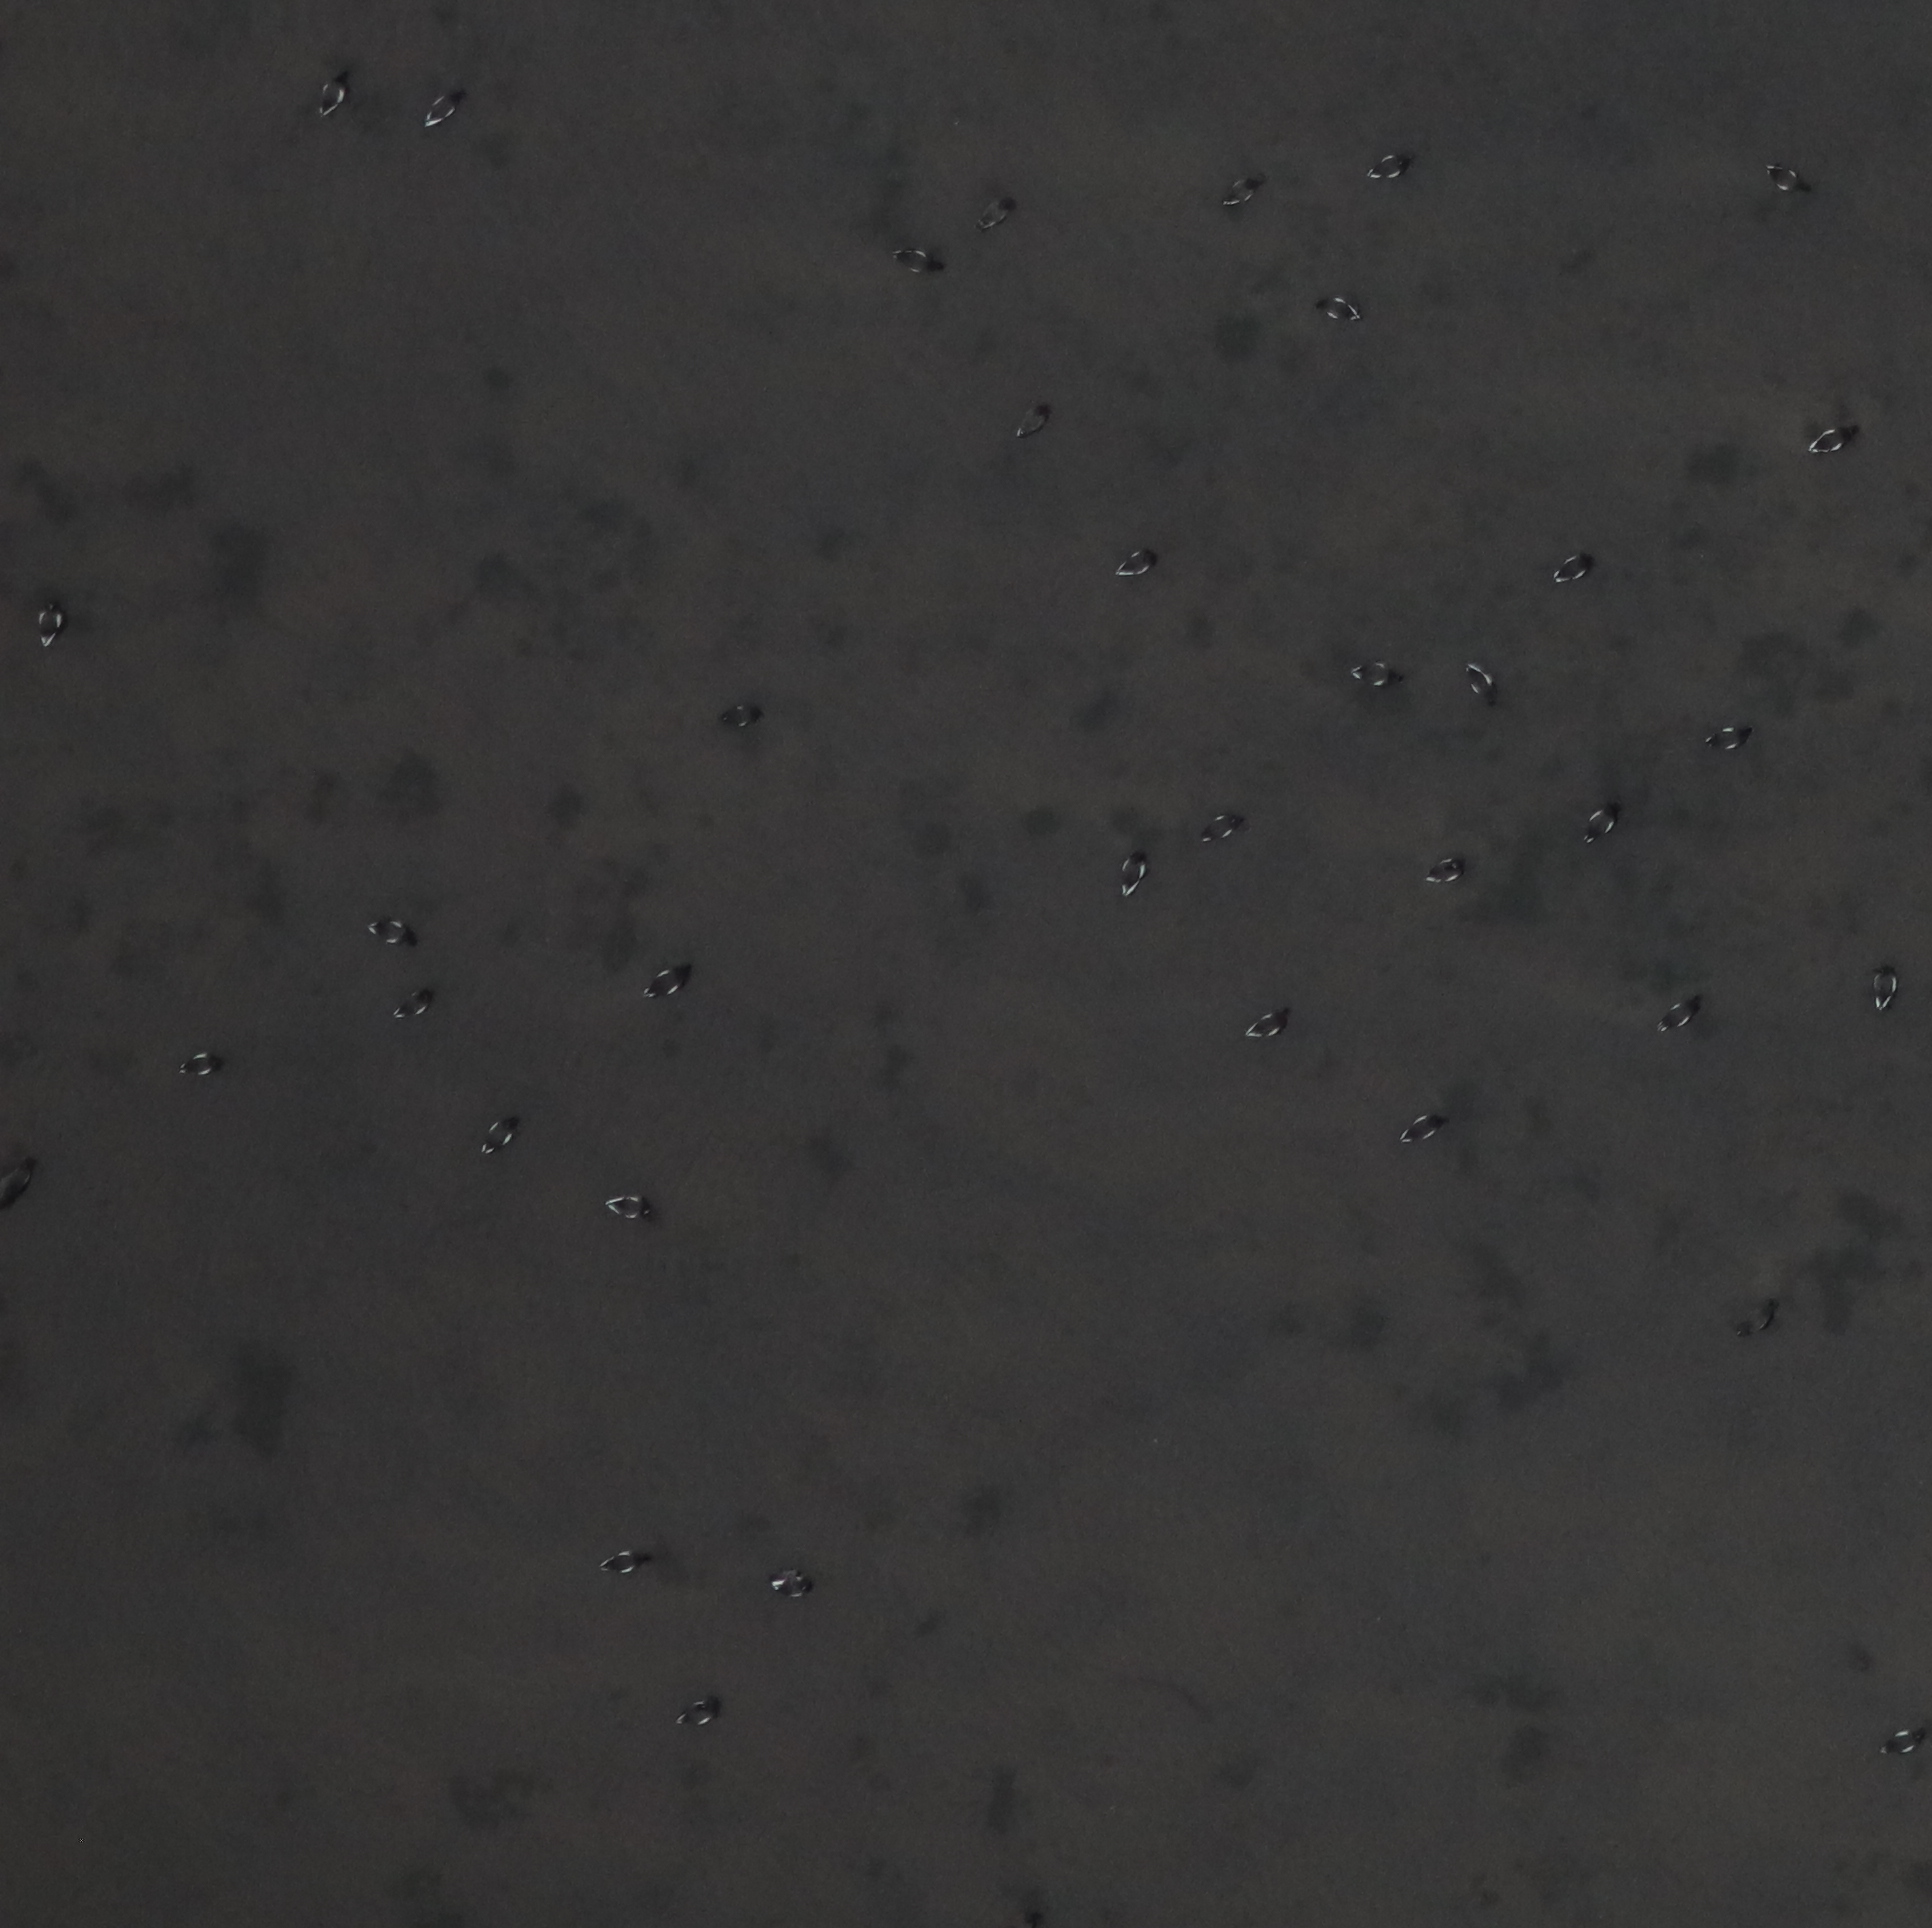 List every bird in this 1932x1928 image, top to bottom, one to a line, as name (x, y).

brant (335, 93)
brant (442, 108)
brant (1389, 169)
brant (1767, 170)
brant (1248, 191)
brant (996, 227)
brant (935, 260)
brant (1338, 311)
brant (1047, 411)
brant (1832, 441)
brant (1579, 563)
brant (1138, 564)
brant (52, 623)
brant (1379, 675)
brant (1481, 684)
brant (748, 704)
brant (1740, 732)
brant (1600, 823)
brant (1212, 824)
brant (1438, 867)
brant (1135, 871)
brant (395, 931)
brant (669, 981)
brant (1885, 987)
brant (429, 989)
brant (1680, 1014)
brant (1268, 1026)
brant (201, 1066)
brant (1422, 1128)
brant (500, 1136)
brant (17, 1176)
brant (633, 1209)
brant (1765, 1309)
brant (630, 1560)
brant (792, 1582)
brant (701, 1712)
brant (1914, 1740)